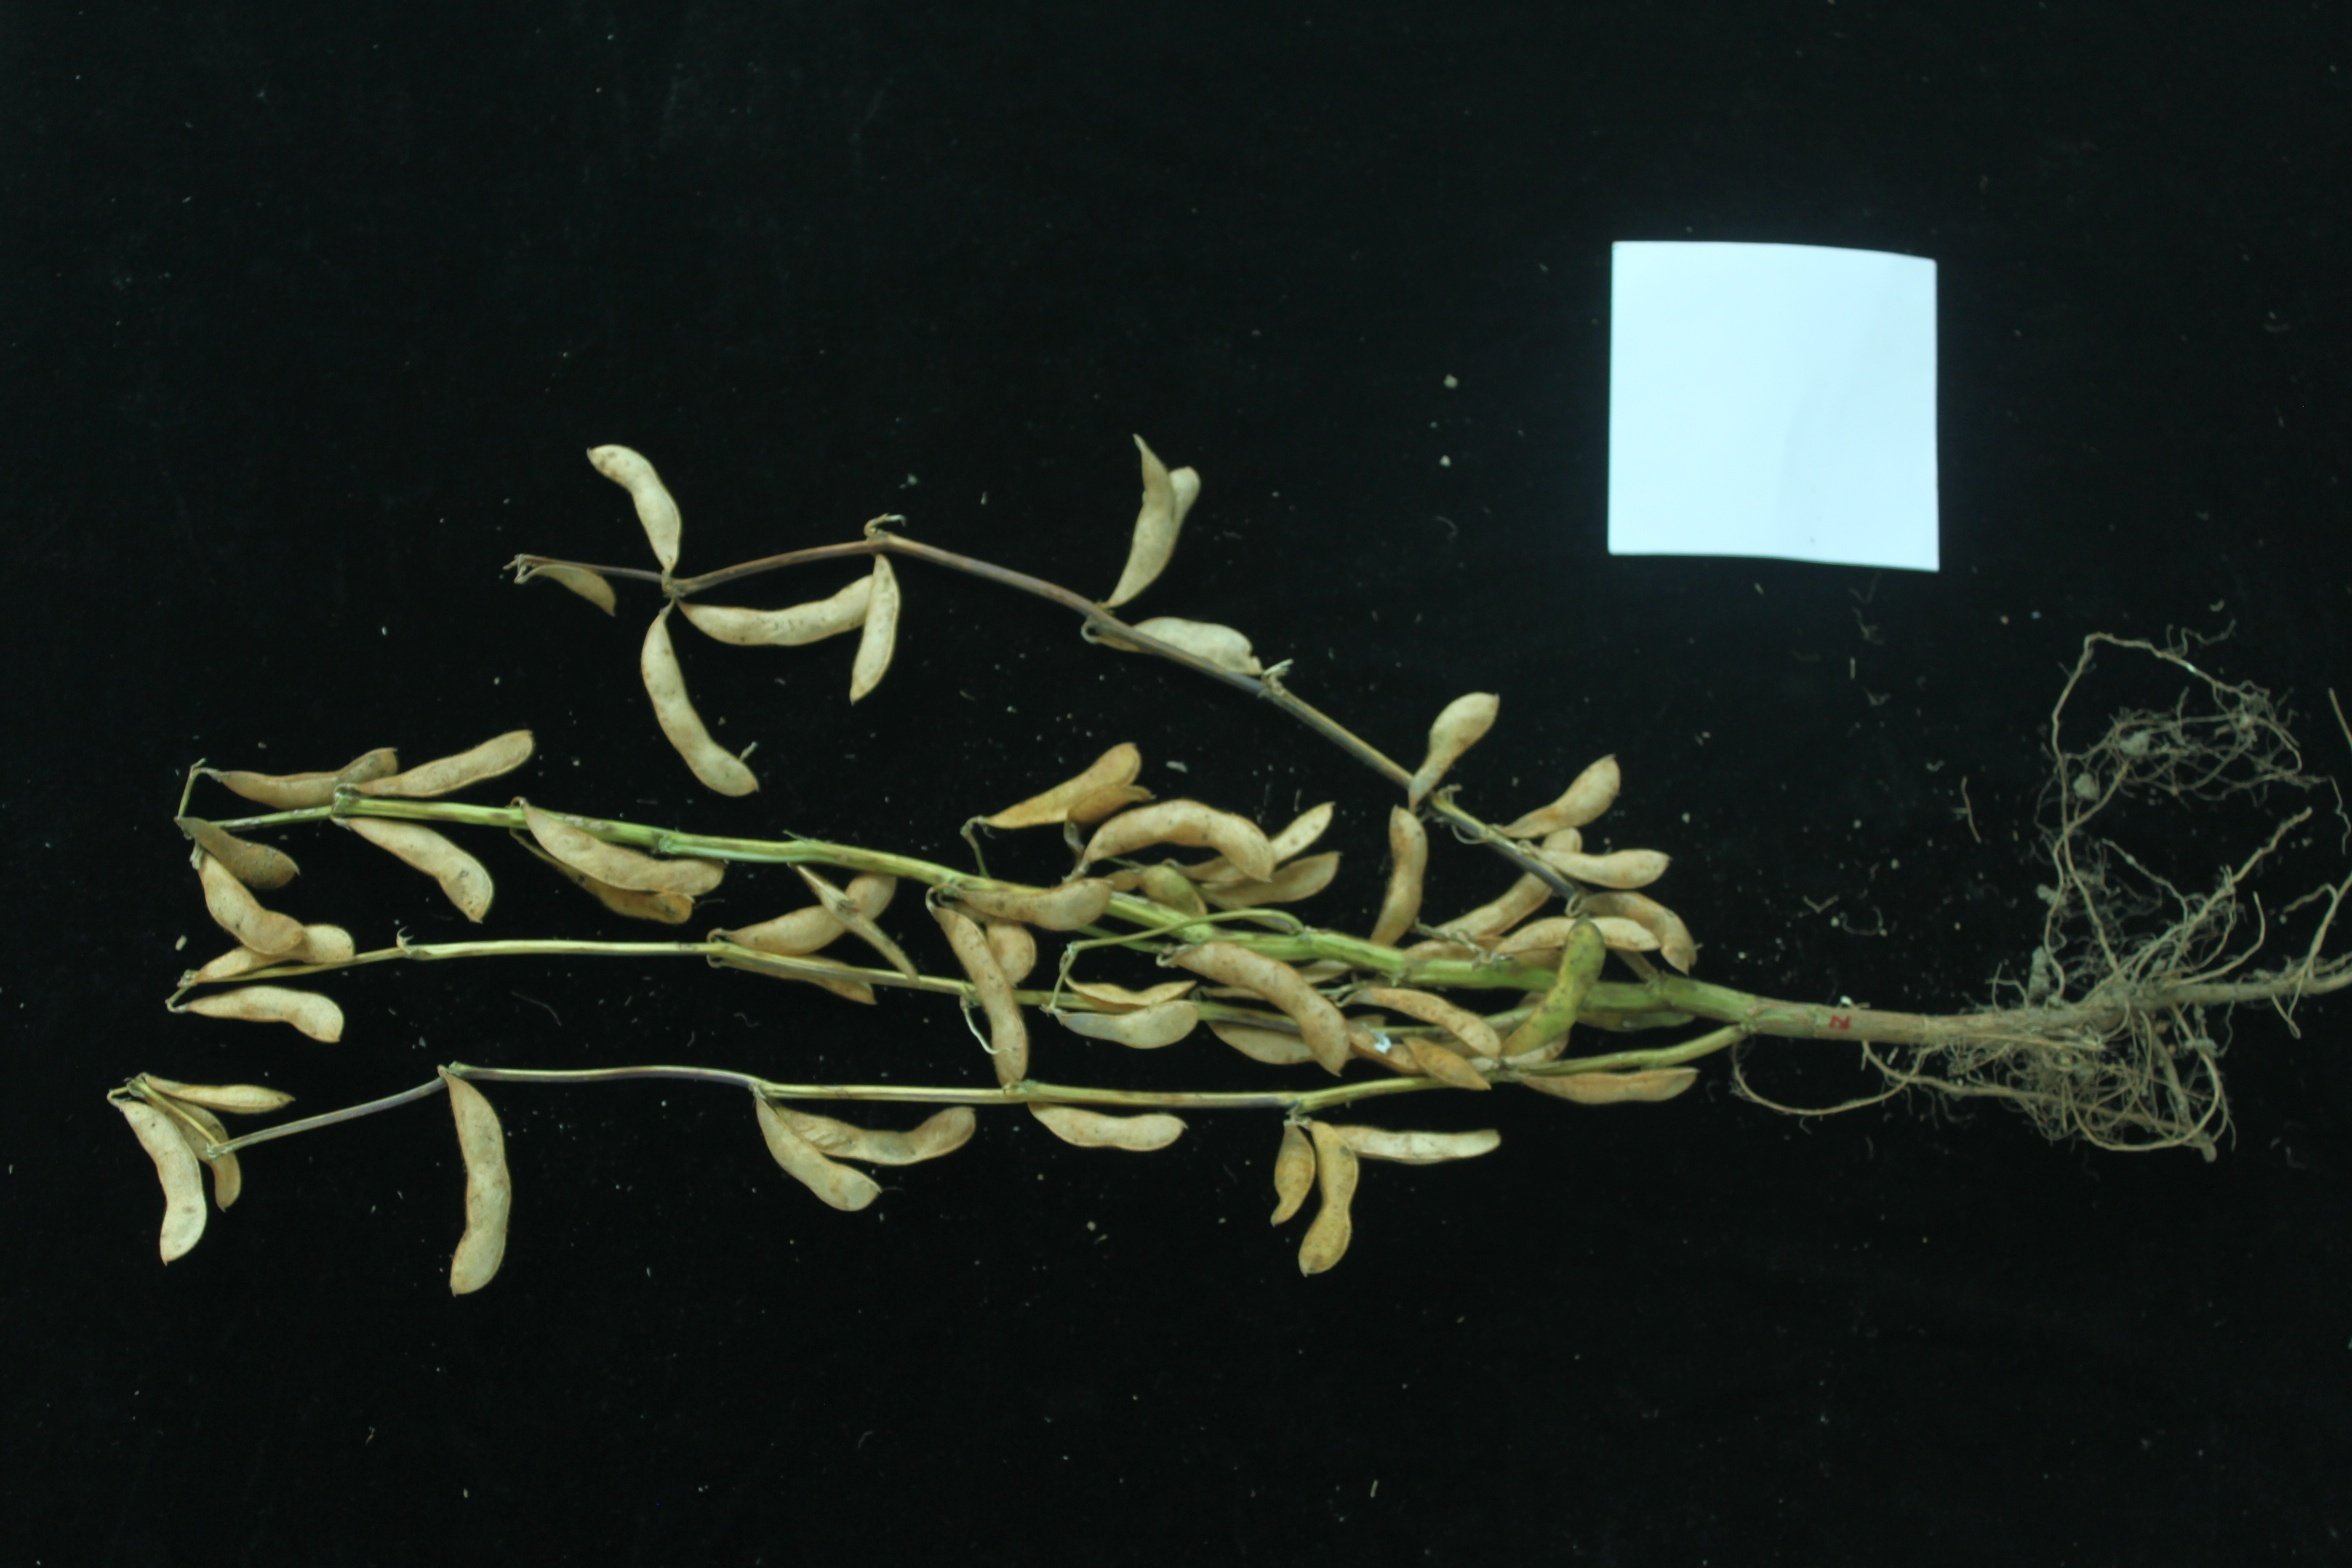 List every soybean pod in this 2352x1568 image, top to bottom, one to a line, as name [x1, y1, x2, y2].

soybean pod [1102, 435, 1175, 610]
soybean pod [586, 445, 680, 574]
soybean pod [1169, 468, 1201, 546]
soybean pod [849, 556, 900, 705]
soybean pod [524, 564, 615, 618]
soybean pod [678, 578, 874, 647]
soybean pod [641, 608, 760, 797]
soybean pod [1135, 619, 1264, 675]
soybean pod [1407, 693, 1498, 810]
soybean pod [346, 731, 534, 798]
soybean pod [983, 742, 1141, 828]
soybean pod [212, 748, 398, 811]
soybean pod [1497, 751, 1620, 837]
soybean pod [1068, 783, 1155, 824]
soybean pod [1082, 800, 1273, 882]
soybean pod [522, 801, 725, 896]
soybean pod [1197, 802, 1332, 886]
soybean pod [1369, 807, 1428, 949]
soybean pod [330, 816, 493, 925]
soybean pod [182, 818, 295, 891]
soybean pod [1435, 831, 1582, 935]
soybean pod [513, 833, 694, 925]
soybean pod [1535, 850, 1671, 889]
soybean pod [202, 852, 308, 958]
soybean pod [1193, 853, 1341, 908]
soybean pod [797, 864, 918, 983]
soybean pod [1137, 865, 1208, 916]
soybean pod [723, 873, 898, 958]
soybean pod [958, 878, 1119, 932]
soybean pod [1575, 891, 1692, 977]
soybean pod [931, 902, 1028, 1085]
soybean pod [942, 902, 1036, 986]
soybean pod [1496, 916, 1661, 953]
soybean pod [1504, 918, 1605, 1057]
soybean pod [197, 926, 354, 983]
soybean pod [1157, 942, 1346, 1080]
soybean pod [1208, 959, 1353, 1000]
soybean pod [716, 960, 876, 1007]
soybean pod [1065, 974, 1197, 1007]
soybean pod [178, 987, 343, 1043]
soybean pod [1351, 988, 1502, 1062]
soybean pod [1053, 1001, 1199, 1049]
soybean pod [1210, 1023, 1319, 1065]
soybean pod [1403, 1036, 1491, 1091]
soybean pod [1519, 1069, 1699, 1105]
soybean pod [445, 1070, 512, 1298]
soybean pod [141, 1072, 296, 1115]
soybean pod [135, 1081, 240, 1212]
soybean pod [756, 1087, 881, 1211]
soybean pod [108, 1099, 208, 1269]
soybean pod [774, 1102, 976, 1167]
soybean pod [1029, 1106, 1188, 1152]
soybean pod [1269, 1119, 1316, 1226]
soybean pod [1299, 1120, 1358, 1278]
soybean pod [1332, 1125, 1501, 1165]